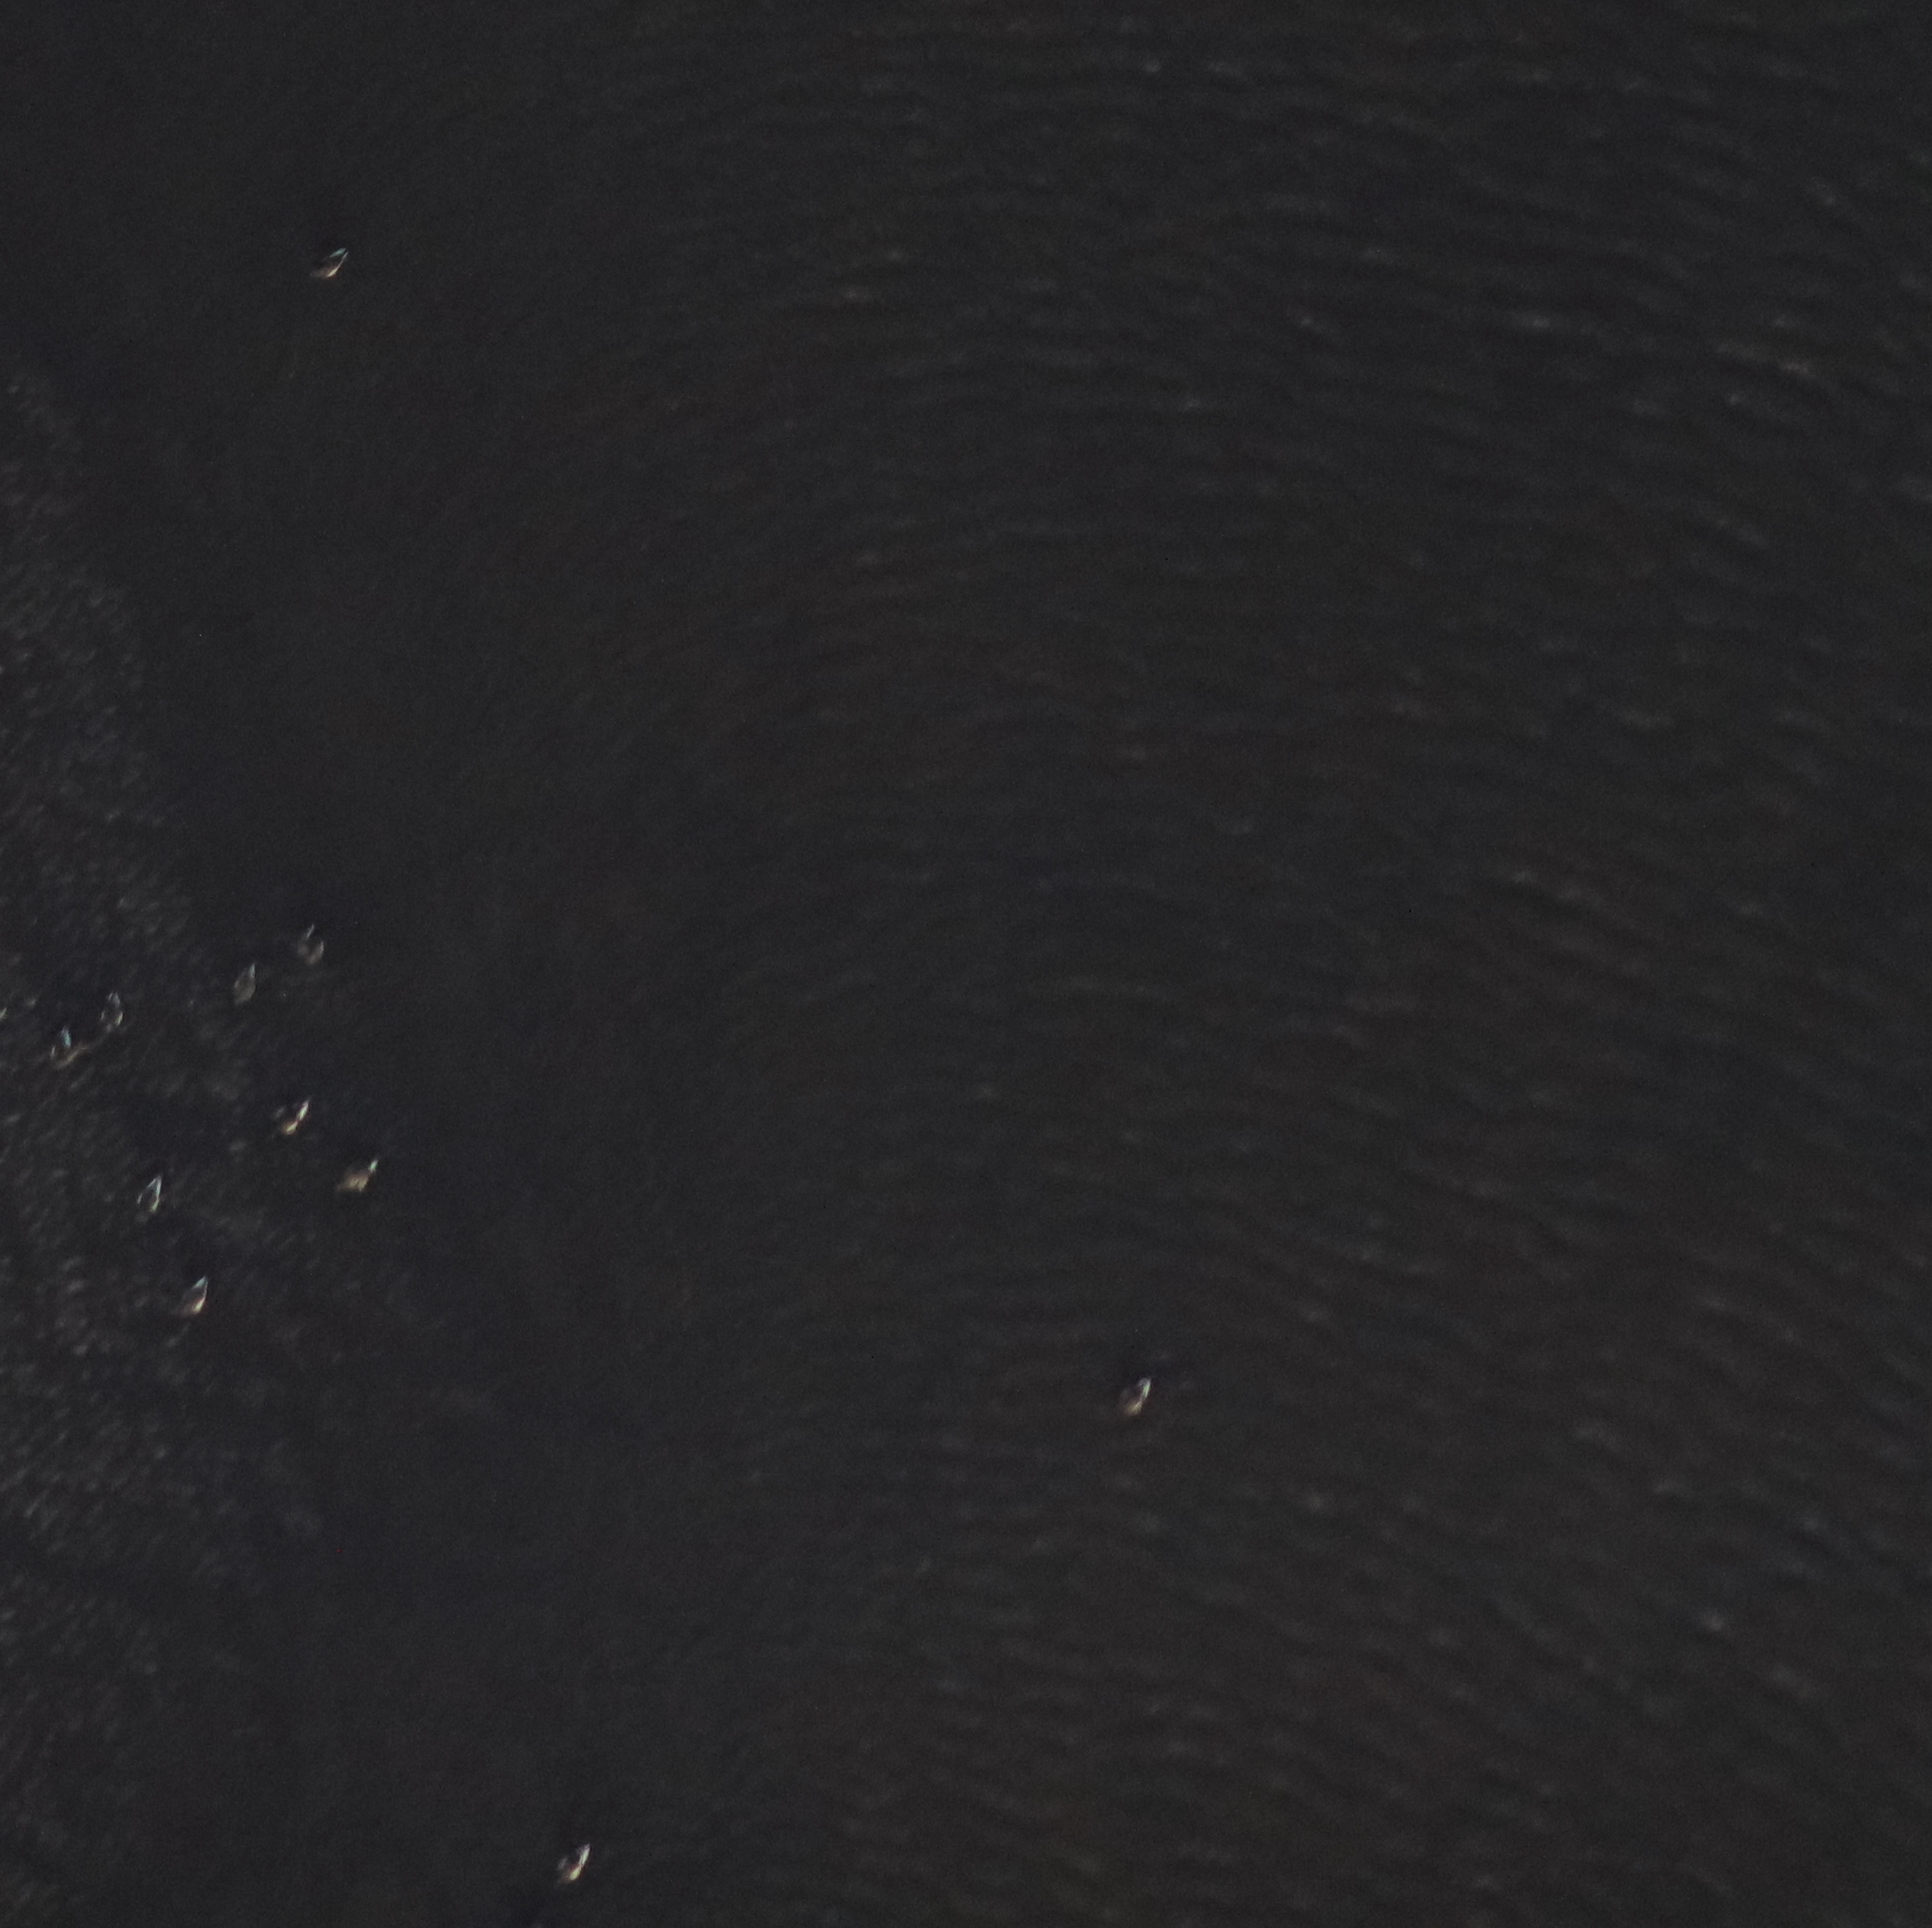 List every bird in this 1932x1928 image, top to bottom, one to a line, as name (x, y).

brant (330, 266)
brant (316, 946)
brant (245, 985)
brant (117, 1012)
brant (65, 1051)
brant (292, 1117)
brant (356, 1181)
brant (150, 1199)
brant (194, 1299)
brant (1134, 1396)
brant (571, 1866)